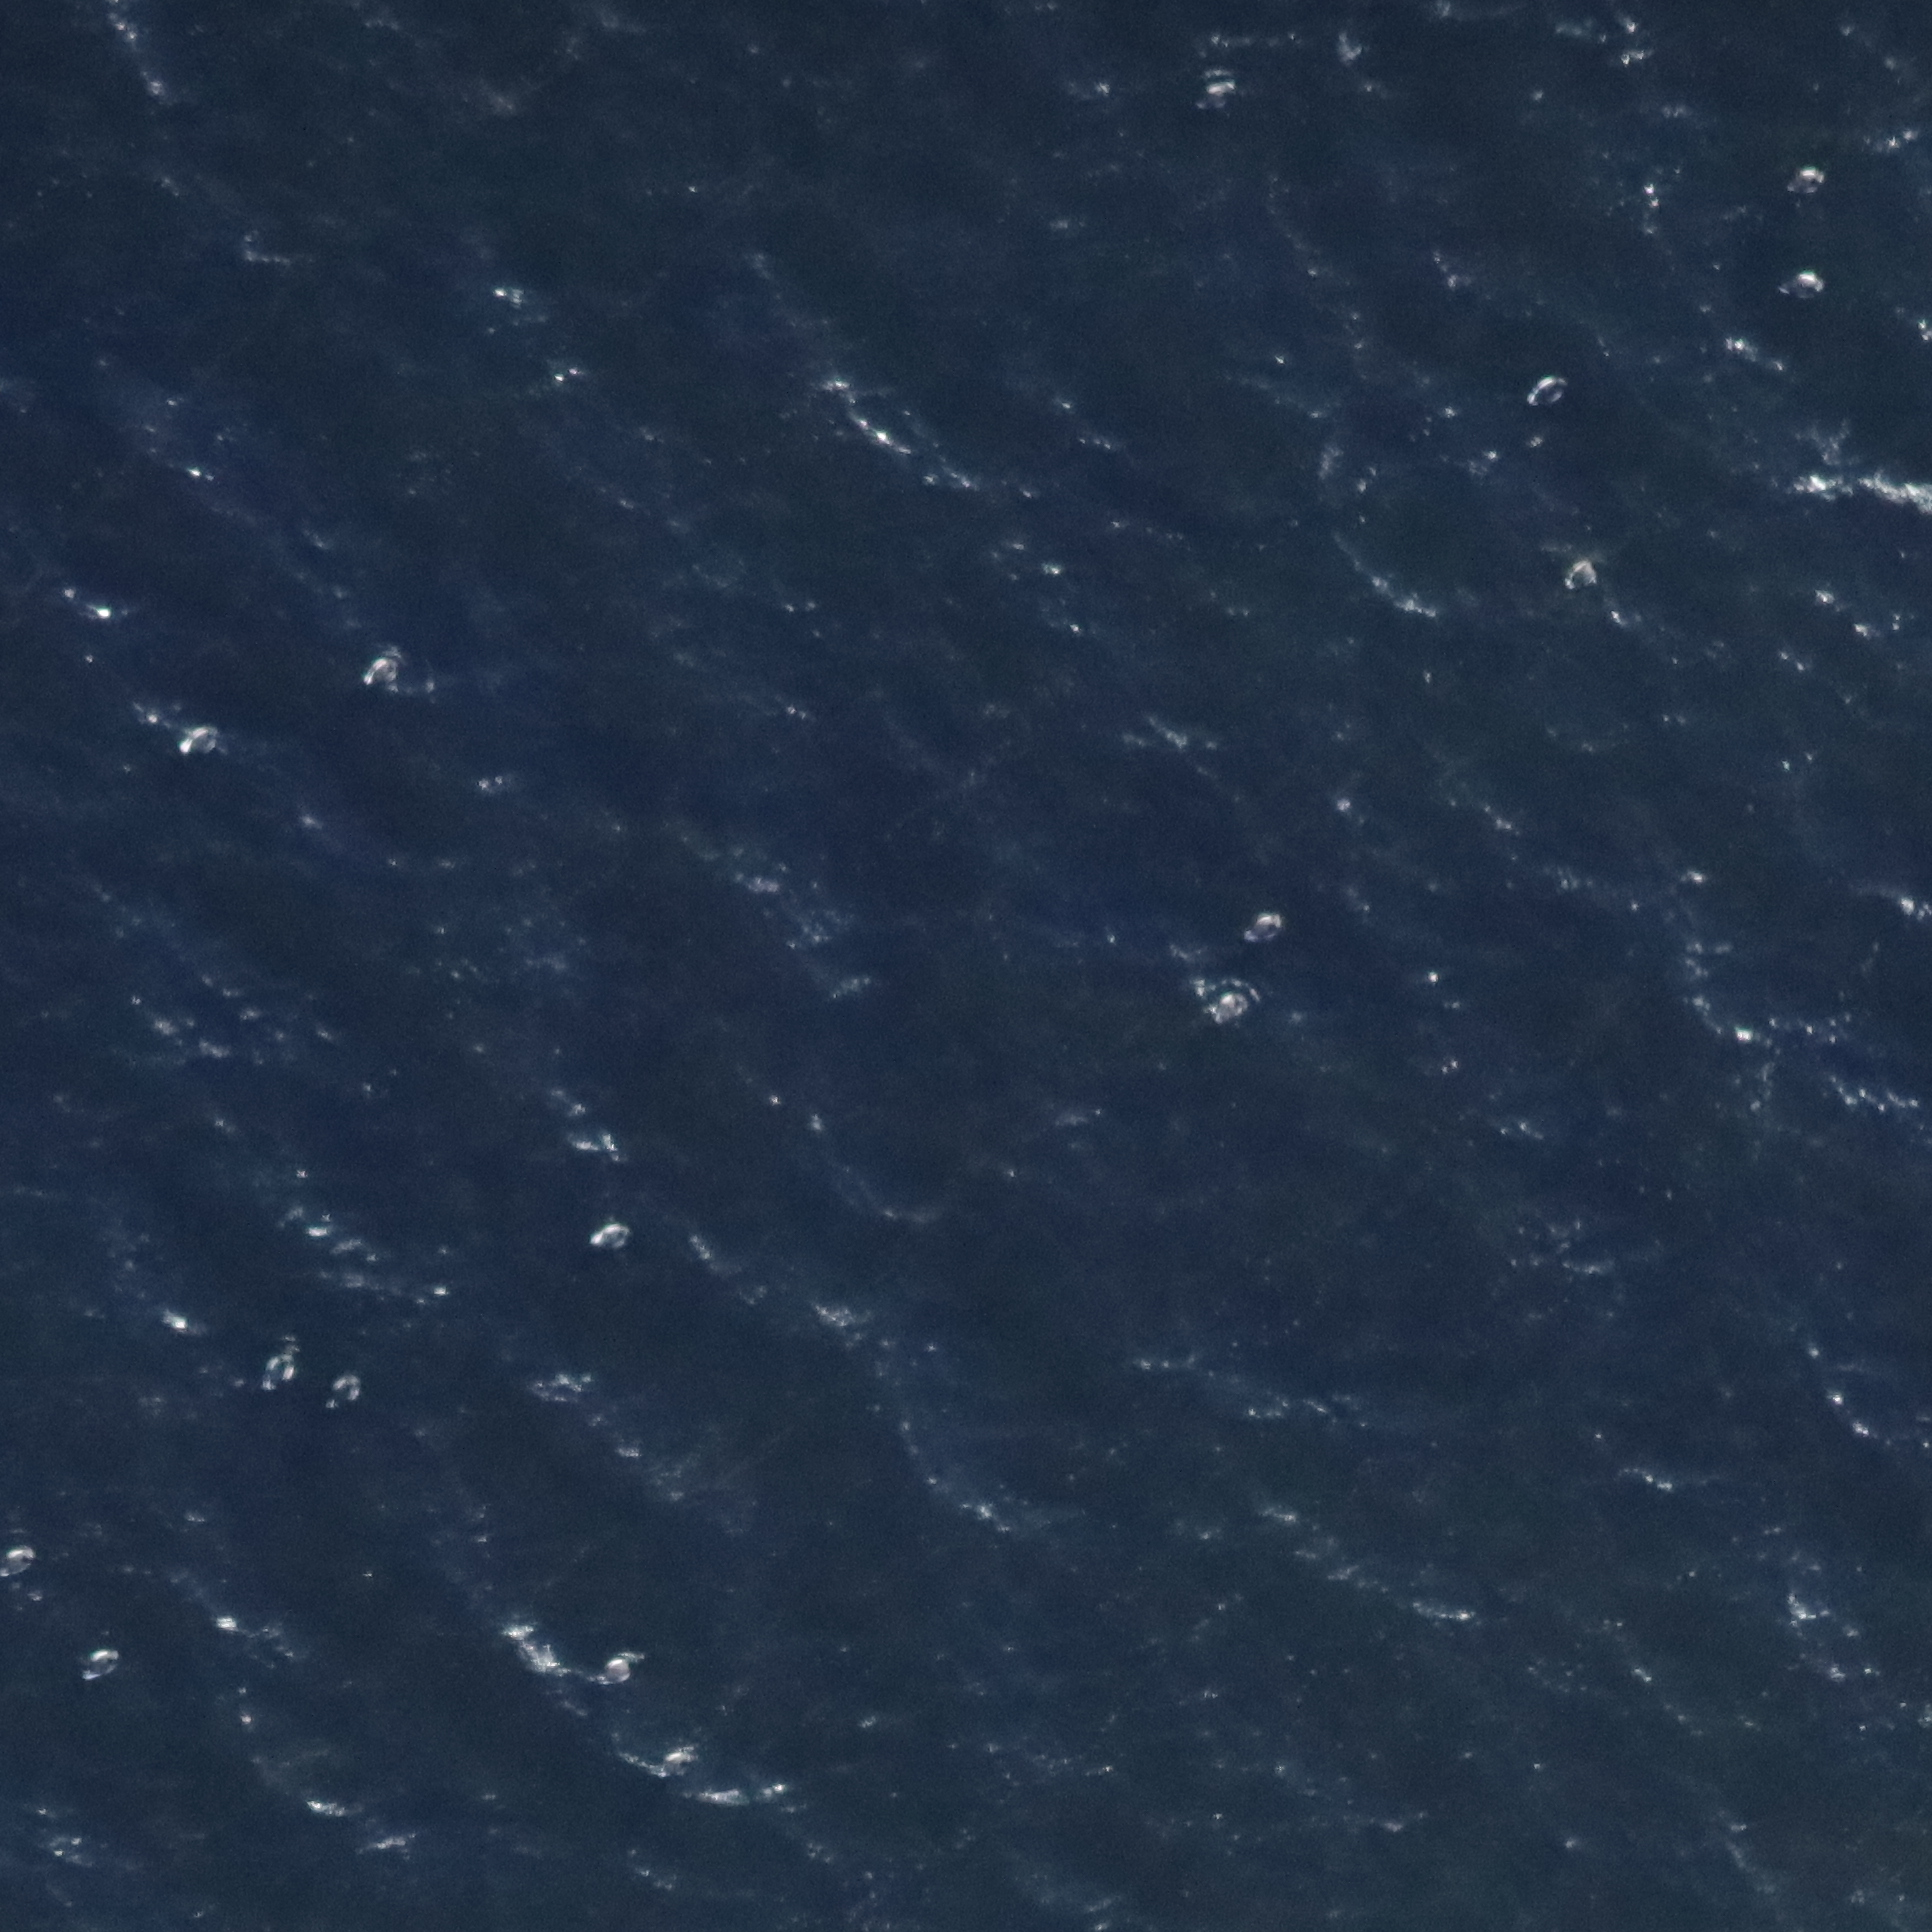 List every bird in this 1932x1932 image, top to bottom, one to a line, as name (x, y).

brant (1215, 95)
brant (1811, 181)
brant (1802, 288)
brant (1548, 394)
brant (1579, 575)
brant (383, 672)
brant (199, 740)
brant (1263, 929)
brant (613, 1237)
brant (276, 1372)
brant (341, 1389)
brant (15, 1564)
brant (99, 1666)
brant (616, 1669)
brant (673, 1766)